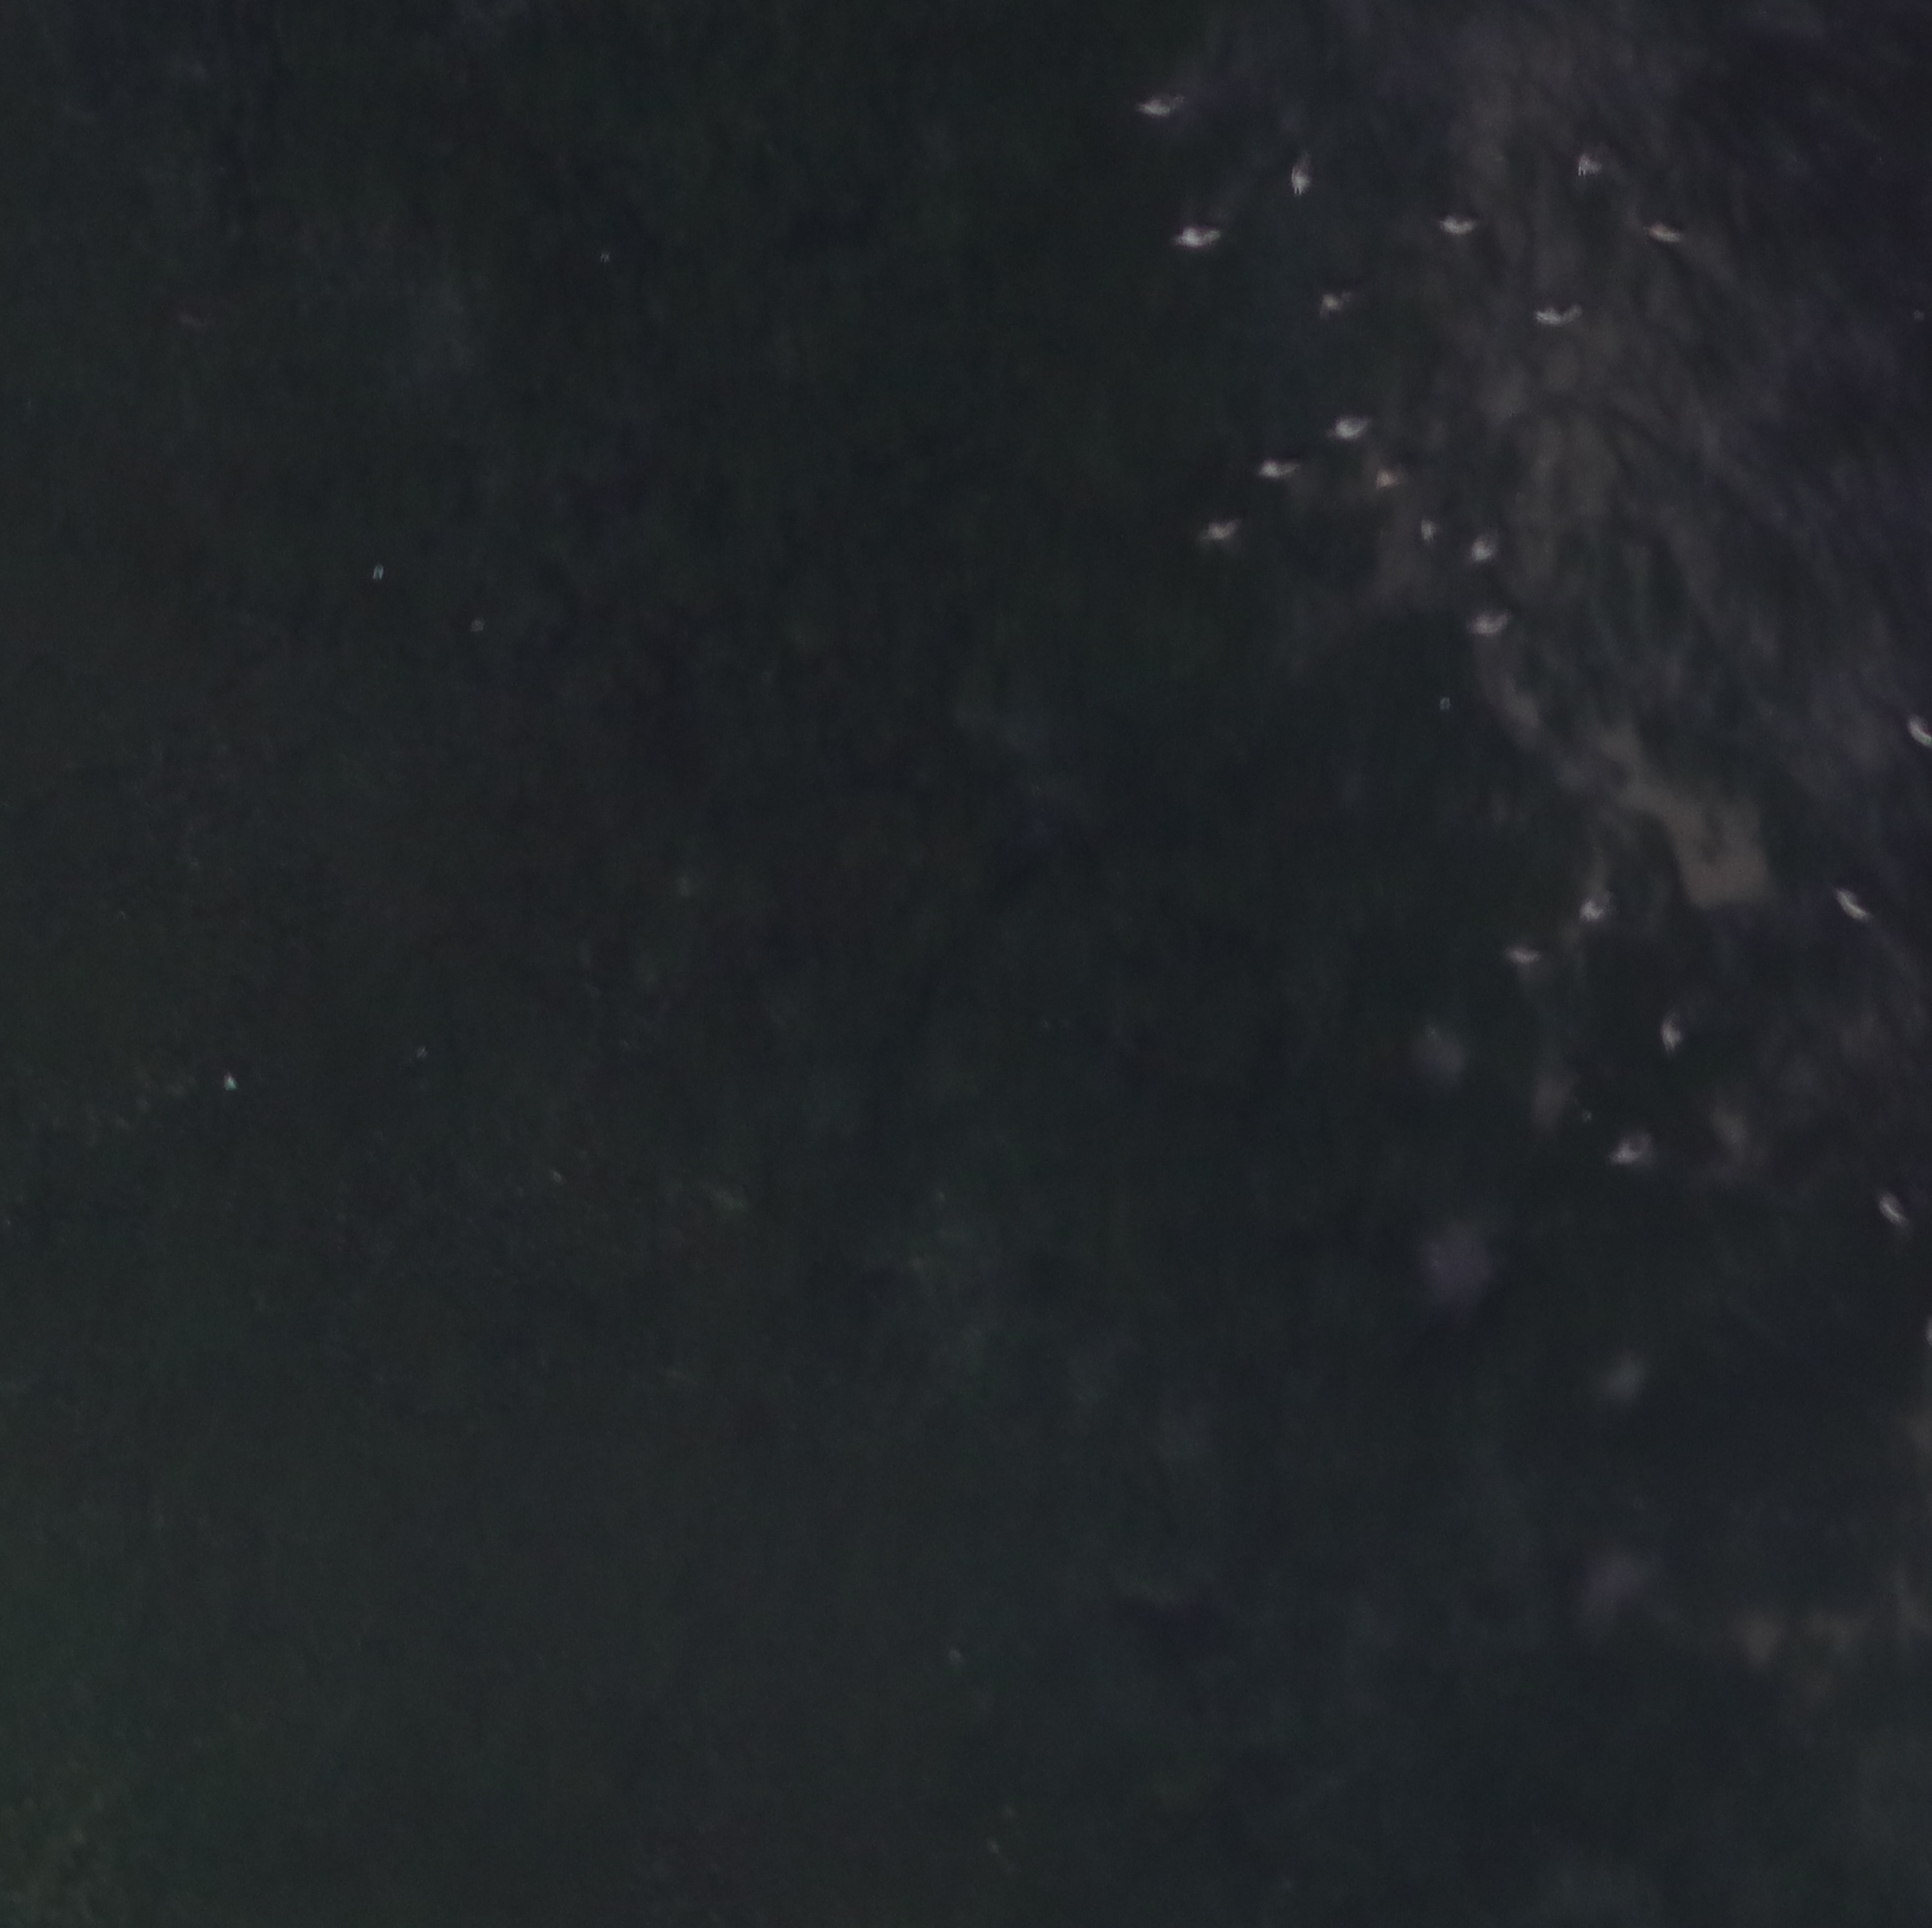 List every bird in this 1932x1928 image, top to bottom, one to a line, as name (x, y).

other bird (1162, 104)
other bird (1588, 166)
other bird (1298, 181)
other bird (1462, 225)
other bird (1655, 228)
other bird (1191, 233)
other bird (1338, 298)
other bird (1548, 311)
other bird (1349, 426)
other bird (1277, 471)
other bird (1385, 475)
other bird (1220, 523)
other bird (1424, 530)
other bird (1482, 545)
other bird (1487, 628)
other bird (1919, 729)
other bird (1853, 901)
other bird (1594, 911)
other bird (1528, 955)
other bird (1670, 1029)
other bird (1637, 1146)
other bird (1890, 1203)